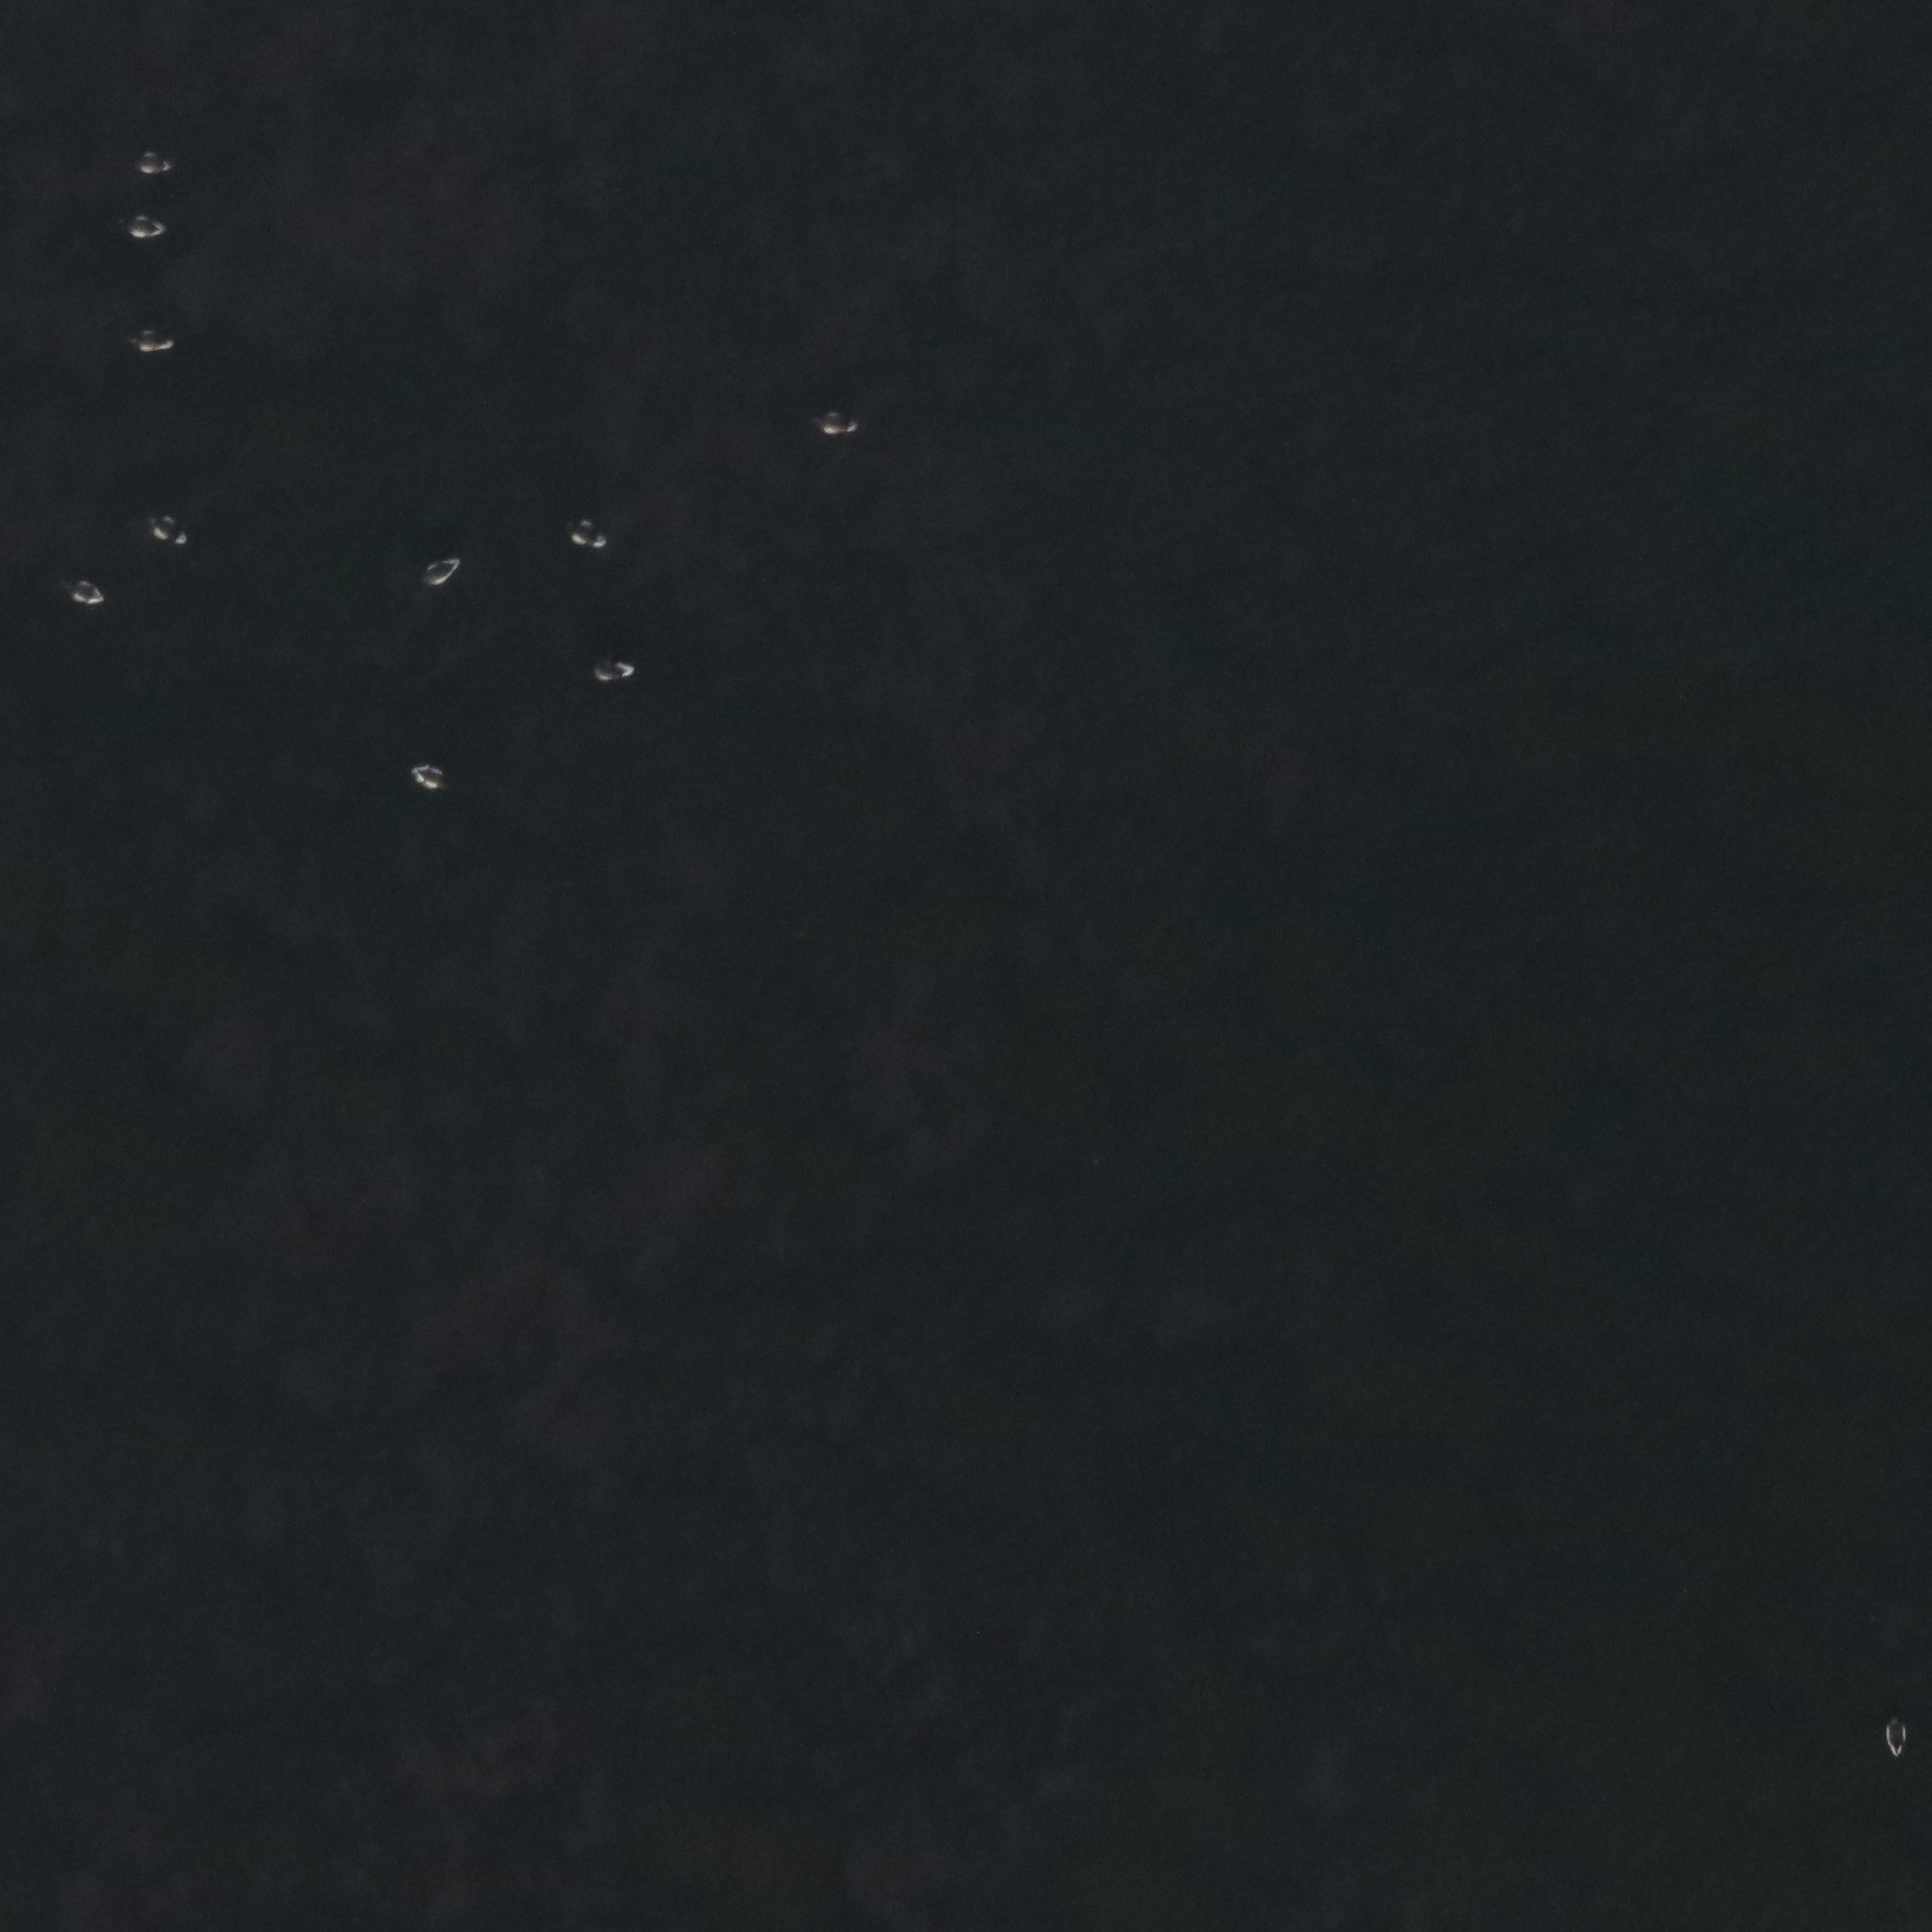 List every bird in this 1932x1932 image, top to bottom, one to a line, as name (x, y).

brant (153, 163)
brant (142, 225)
brant (152, 339)
brant (835, 422)
brant (165, 527)
brant (584, 534)
brant (437, 571)
brant (79, 588)
brant (609, 670)
brant (431, 776)
brant (1898, 1736)